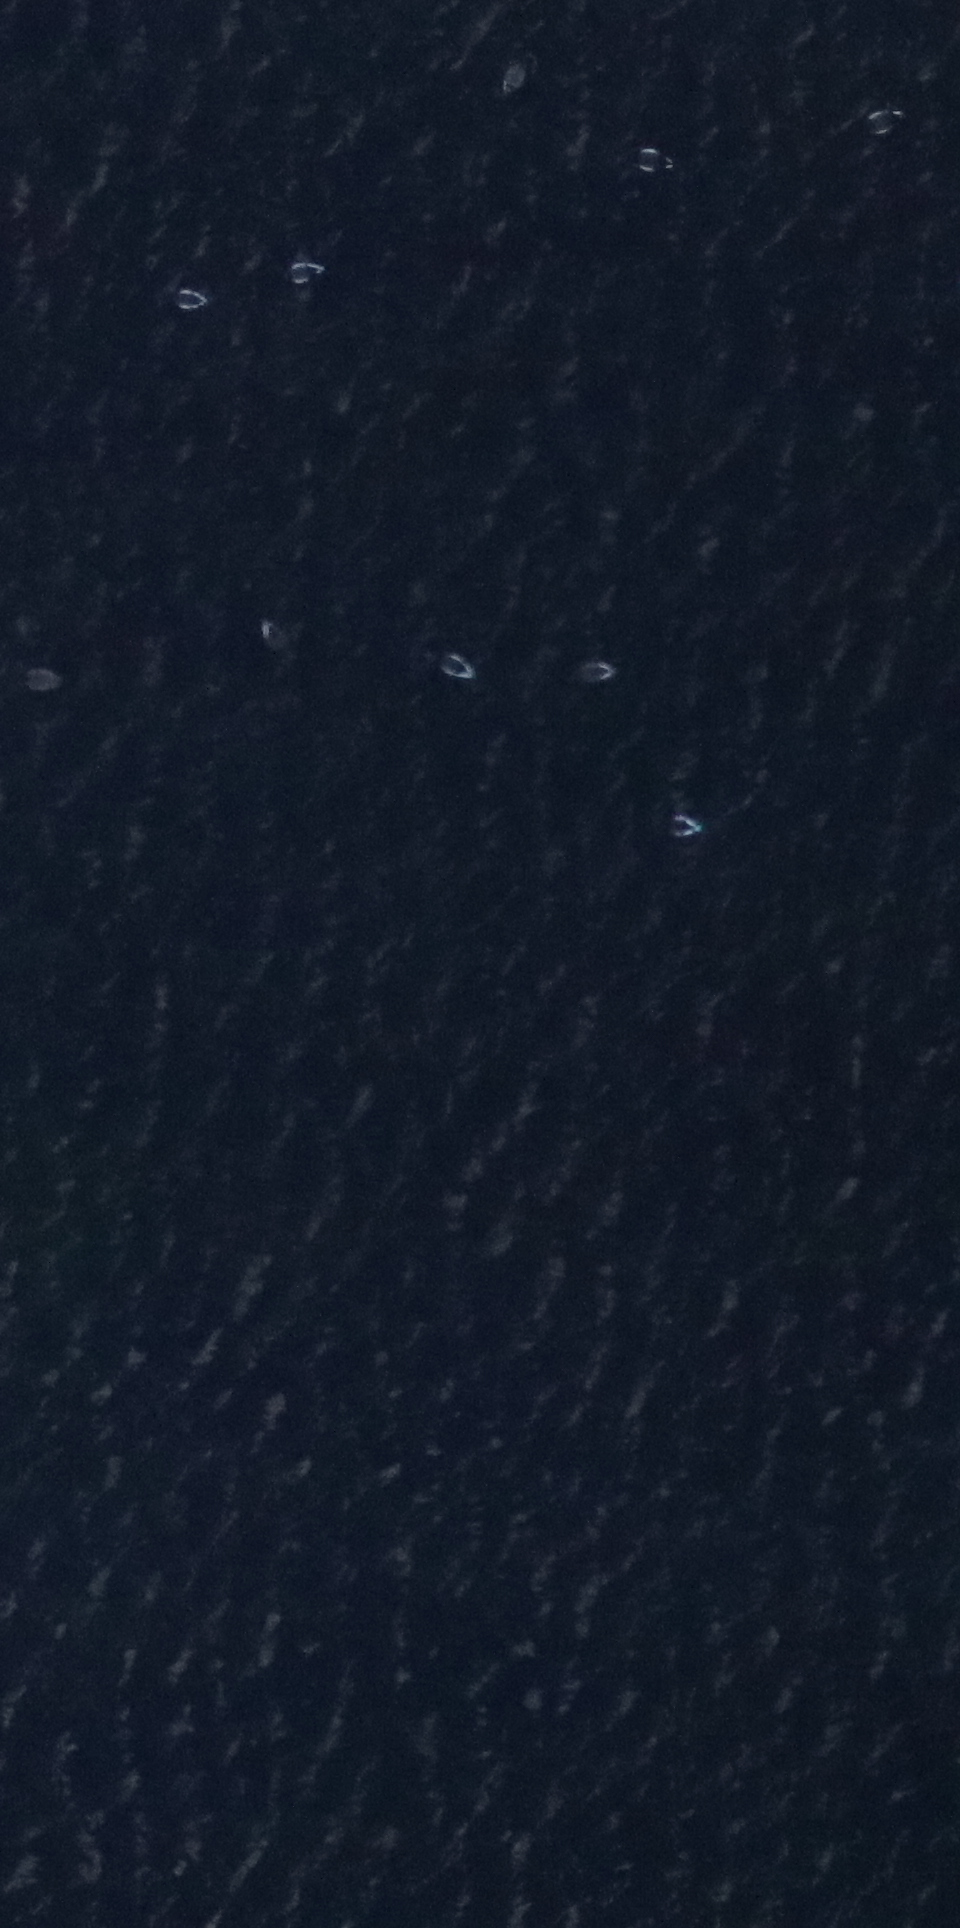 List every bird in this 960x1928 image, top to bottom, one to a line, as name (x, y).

brant (515, 77)
brant (879, 122)
brant (650, 161)
brant (303, 271)
brant (186, 299)
brant (275, 635)
brant (452, 665)
brant (593, 670)
Canada goose (41, 677)
brant (680, 822)